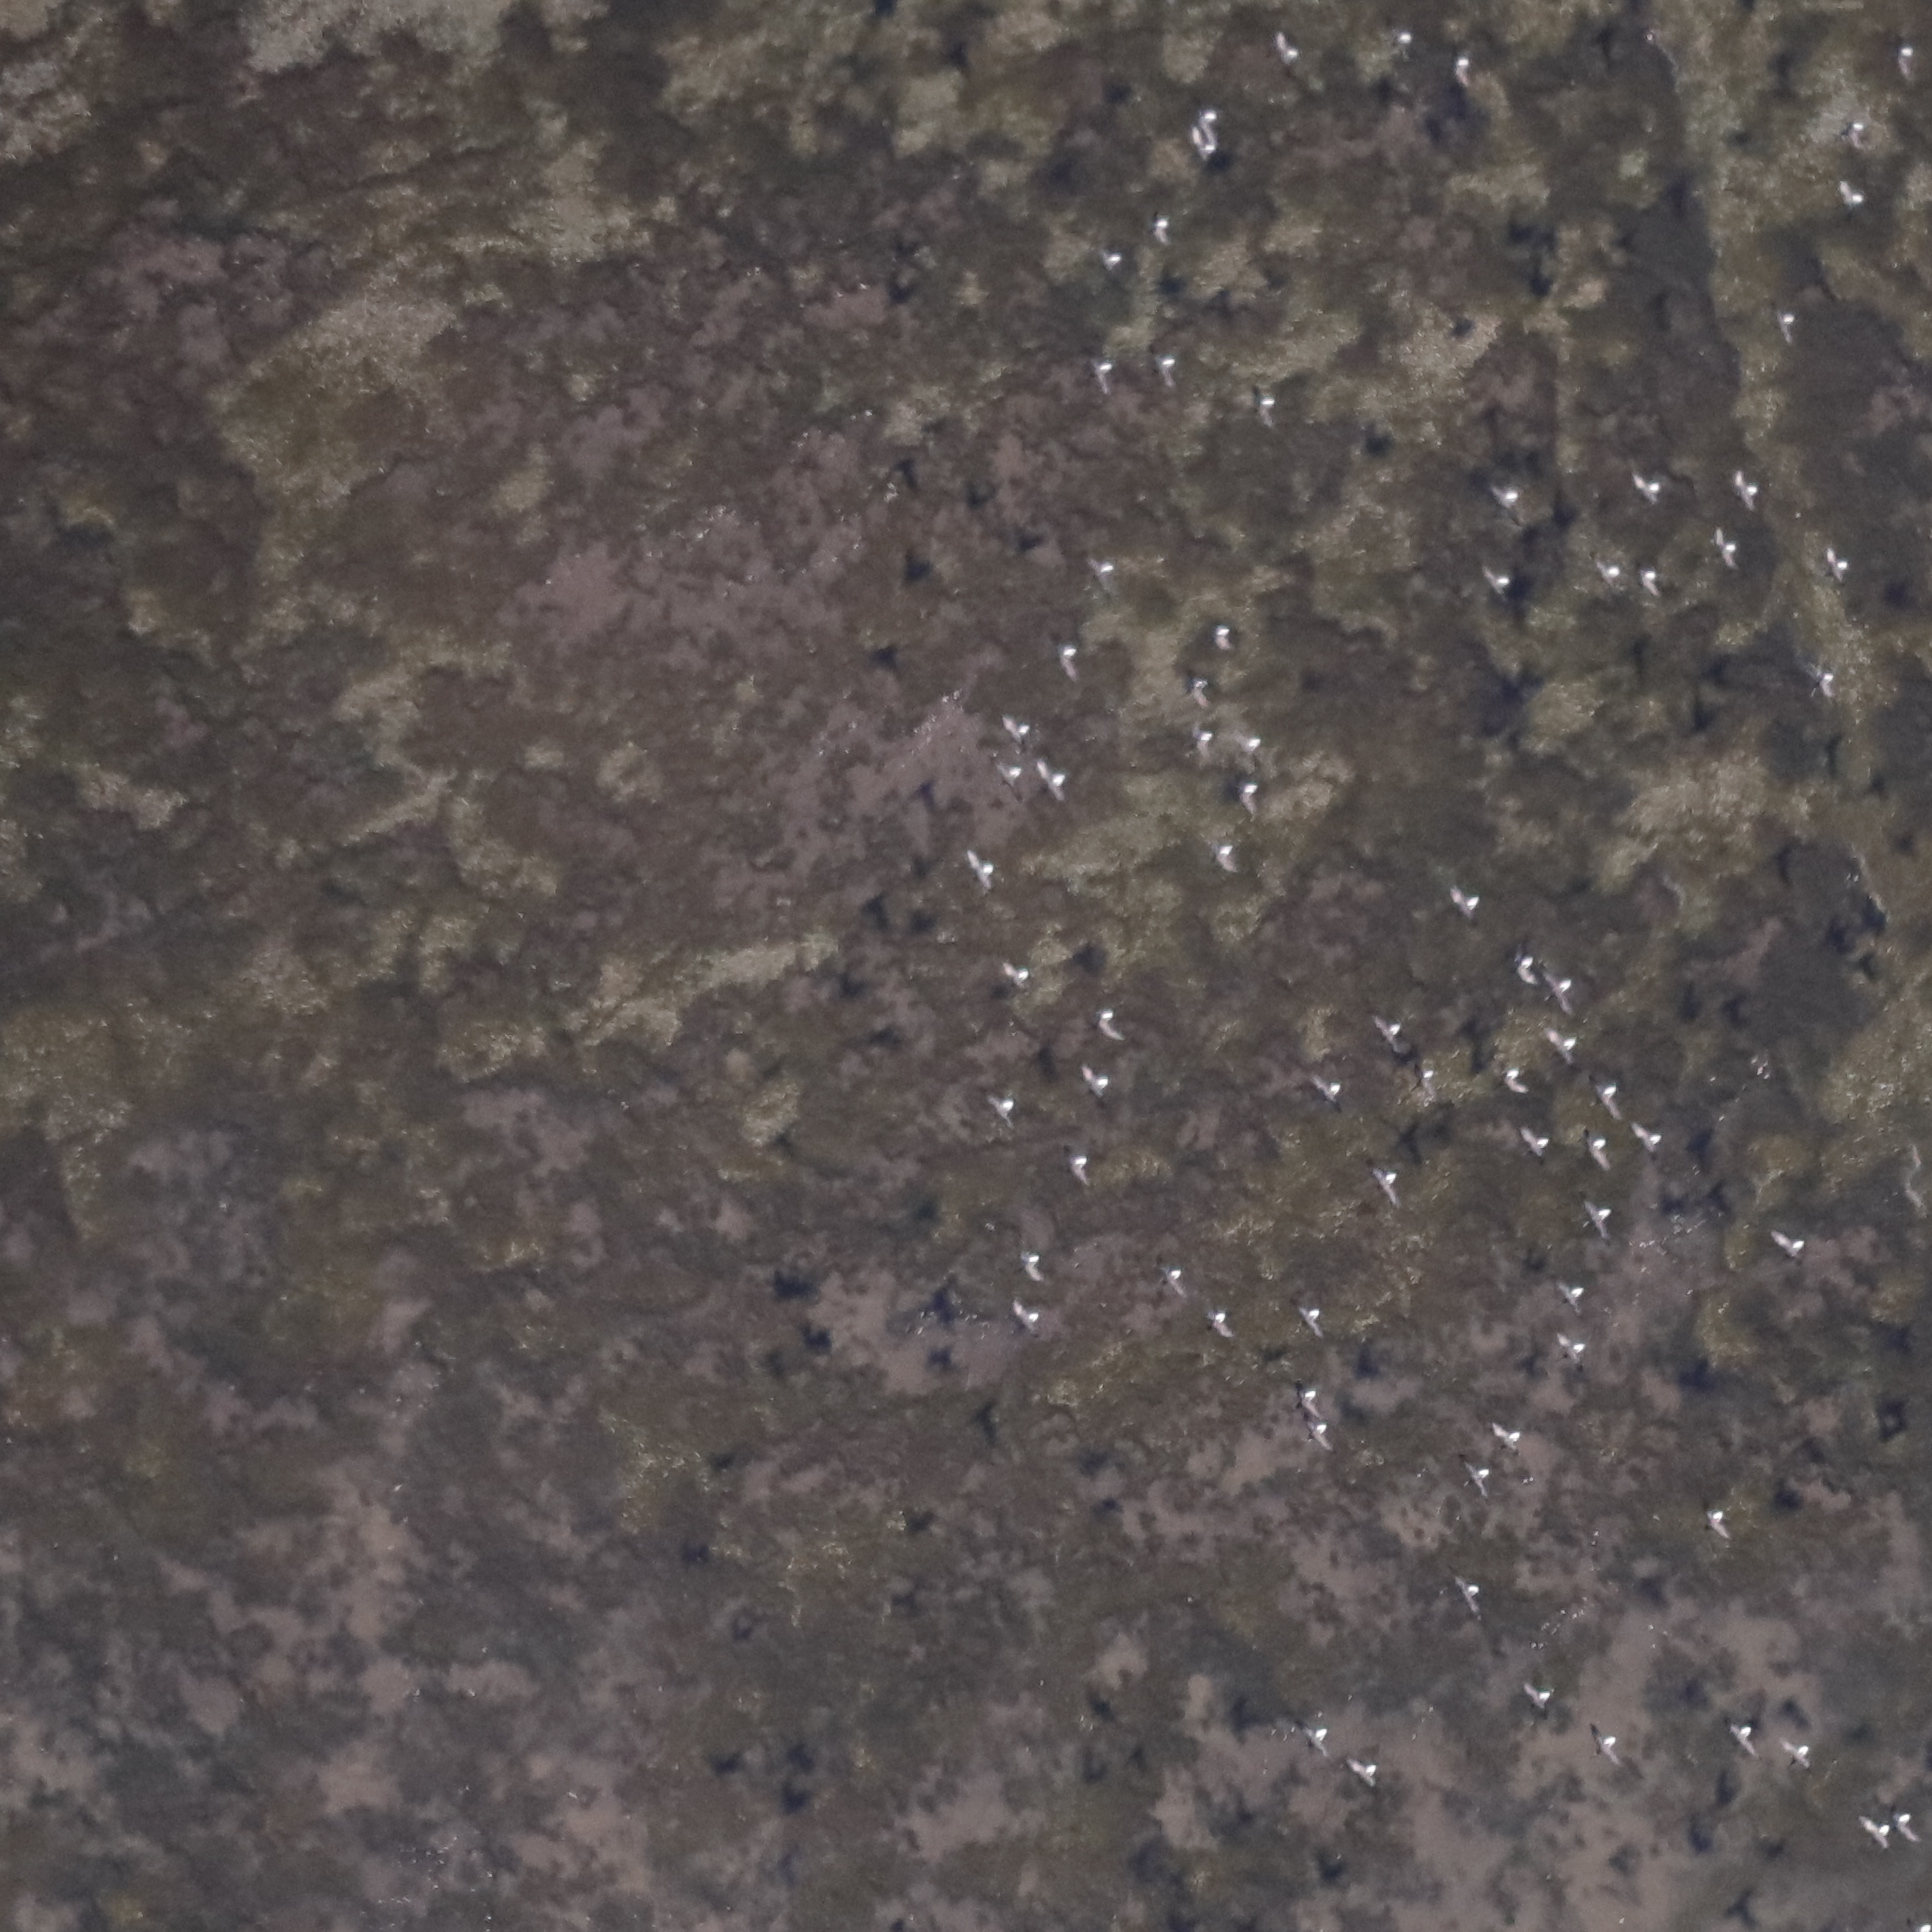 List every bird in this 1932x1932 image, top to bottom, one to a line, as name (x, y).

brant (1400, 43)
brant (1289, 50)
brant (1462, 63)
brant (1920, 74)
brant (1207, 116)
brant (1859, 137)
brant (1206, 155)
brant (1849, 208)
brant (1161, 223)
brant (1108, 266)
brant (1787, 331)
brant (1103, 370)
brant (1155, 373)
brant (1266, 406)
brant (1647, 475)
brant (1751, 485)
brant (1509, 498)
brant (1732, 557)
brant (1838, 565)
brant (1102, 568)
brant (1611, 569)
brant (1668, 584)
brant (1496, 586)
brant (1219, 631)
brant (1069, 654)
brant (1821, 681)
brant (1202, 694)
brant (1018, 720)
brant (1198, 749)
brant (1241, 752)
brant (1009, 773)
brant (1050, 777)
brant (1245, 796)
brant (1229, 847)
brant (983, 868)
brant (1467, 893)
brant (1524, 956)
brant (1017, 967)
brant (1569, 994)
brant (1104, 1020)
brant (1388, 1036)
brant (1569, 1038)
brant (1517, 1078)
brant (1427, 1080)
brant (1108, 1094)
brant (1329, 1094)
brant (1008, 1103)
brant (1606, 1103)
brant (1539, 1138)
brant (1651, 1144)
brant (1606, 1149)
brant (1084, 1163)
brant (1392, 1182)
brant (1610, 1210)
brant (1797, 1245)
brant (1044, 1254)
brant (1177, 1286)
brant (1576, 1286)
brant (1035, 1308)
brant (1228, 1327)
brant (1317, 1331)
brant (1575, 1352)
brant (1307, 1385)
brant (1329, 1430)
brant (1511, 1437)
brant (1478, 1472)
brant (1722, 1522)
brant (1476, 1601)
brant (1536, 1700)
brant (1743, 1731)
brant (1313, 1734)
brant (1603, 1743)
brant (1797, 1757)
brant (1374, 1763)
brant (1914, 1824)
brant (1876, 1829)